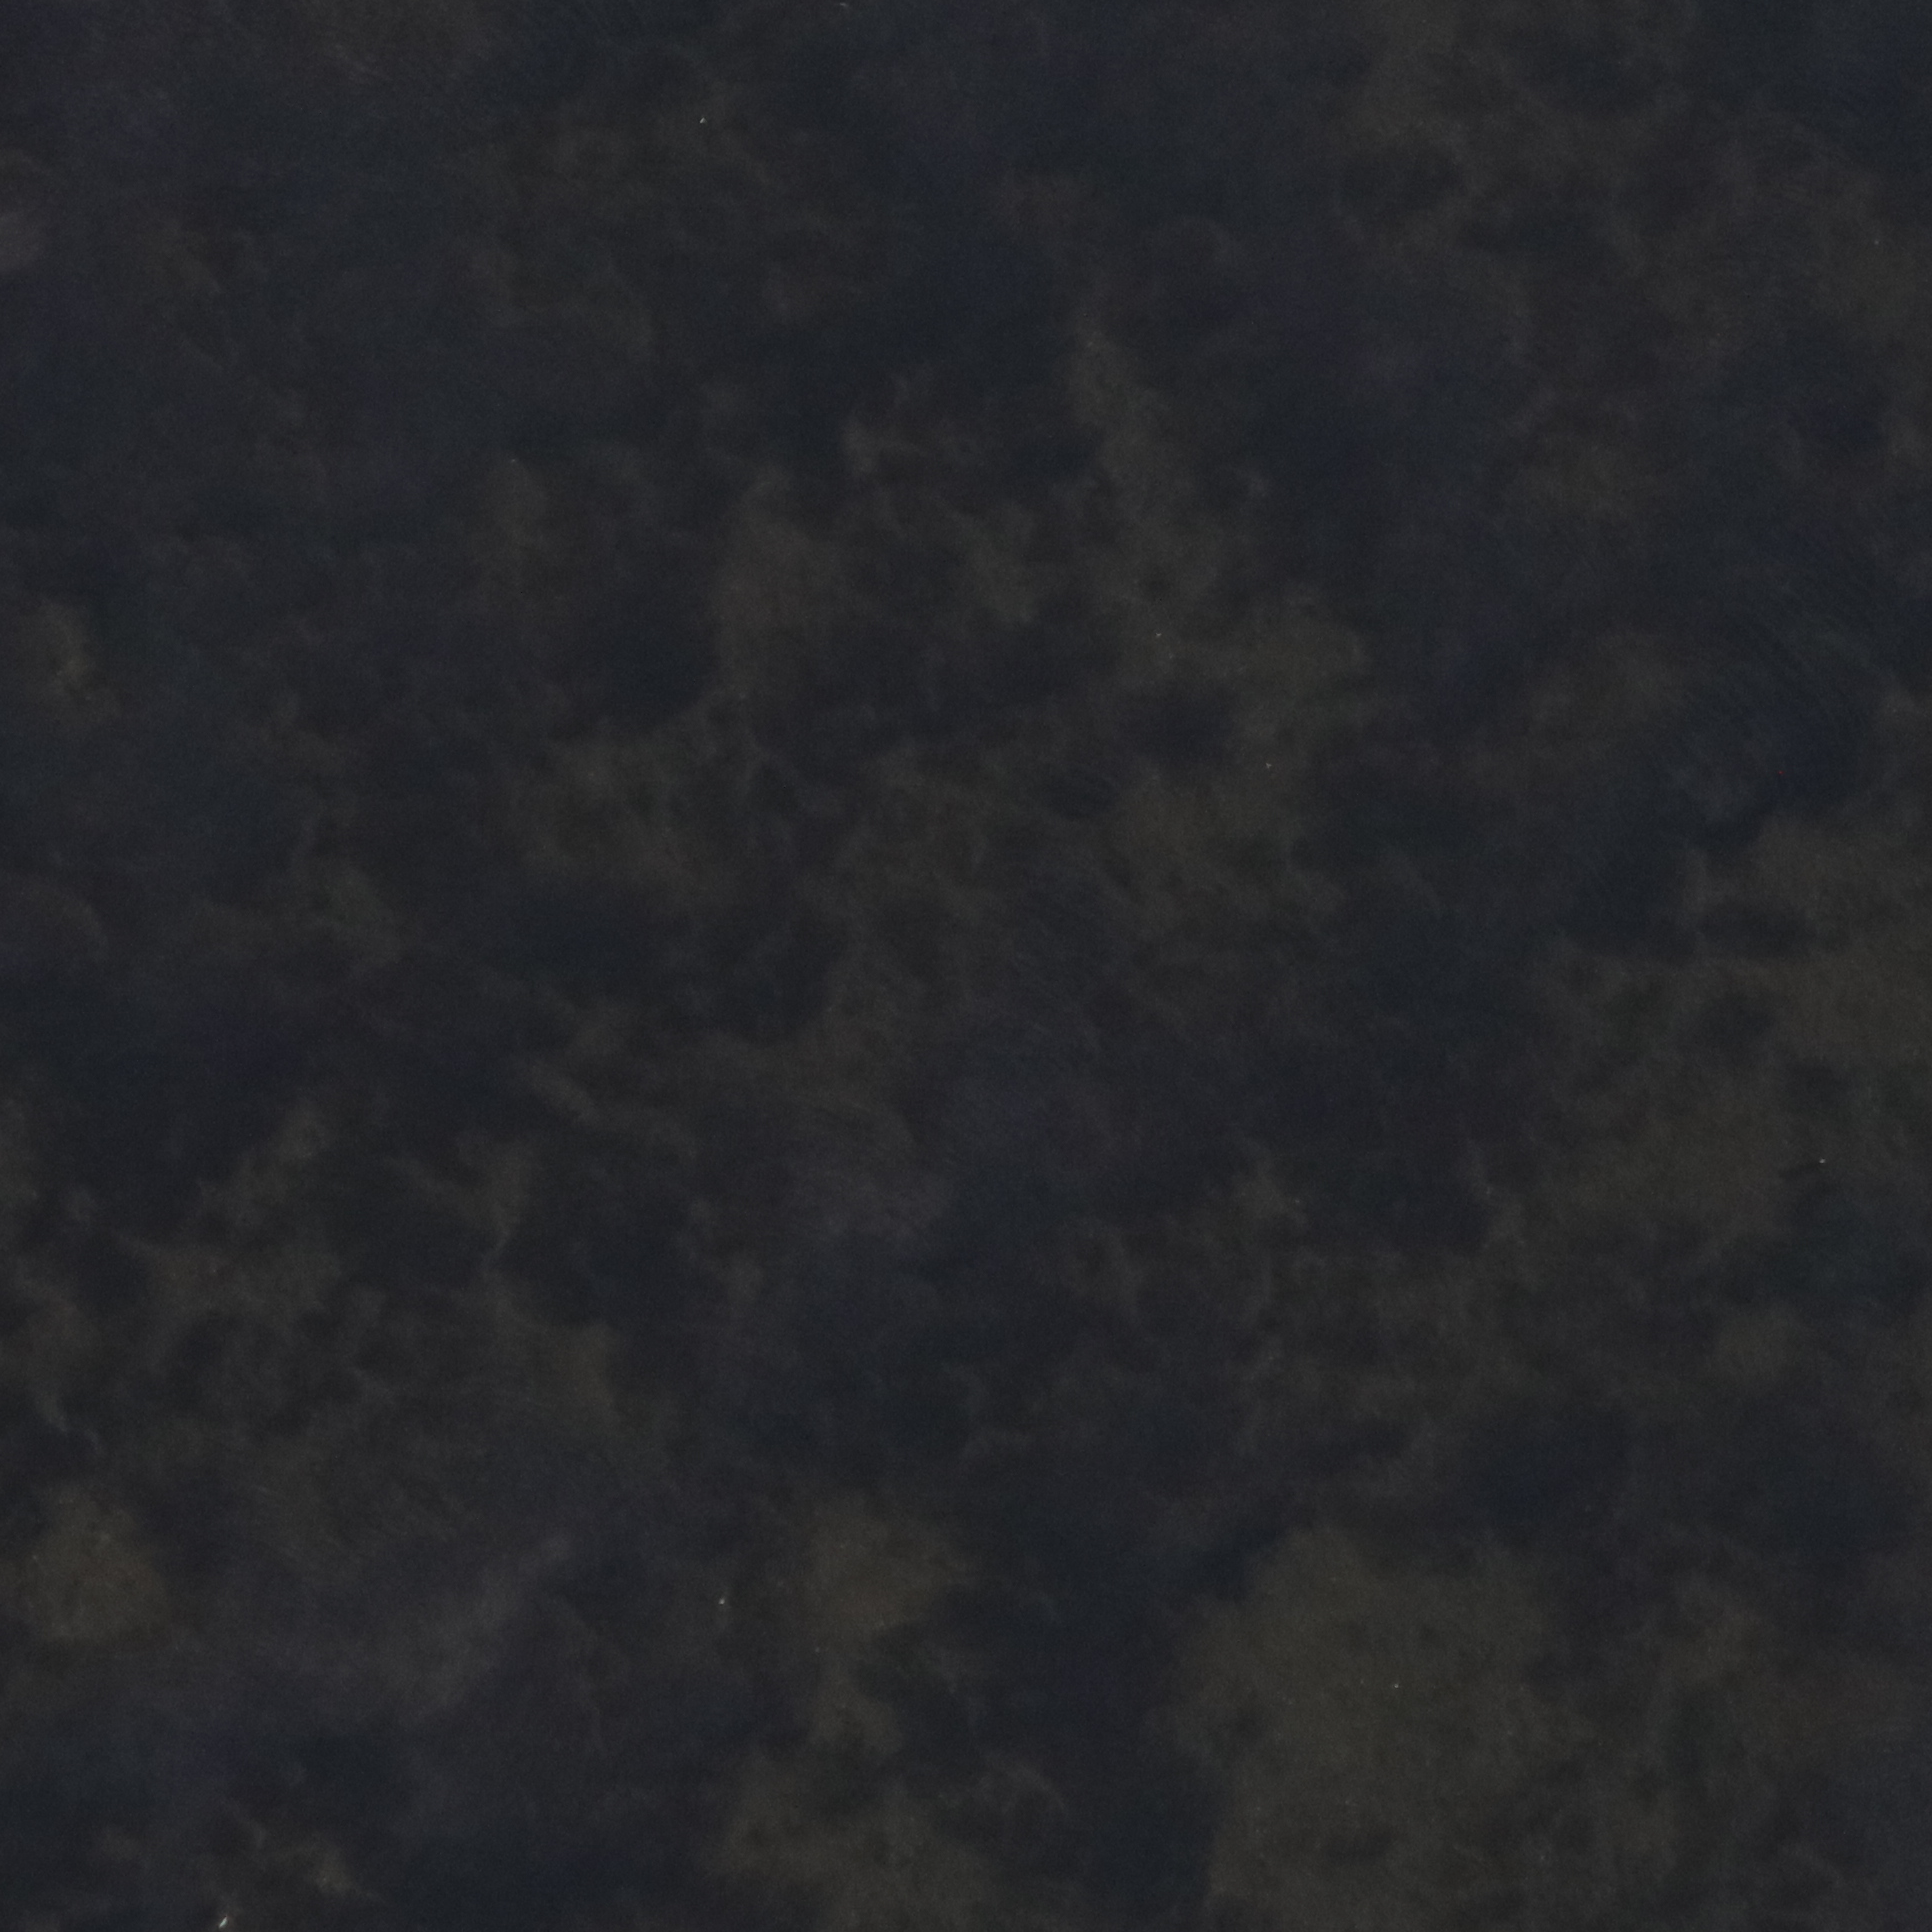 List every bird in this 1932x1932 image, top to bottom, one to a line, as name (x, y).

None